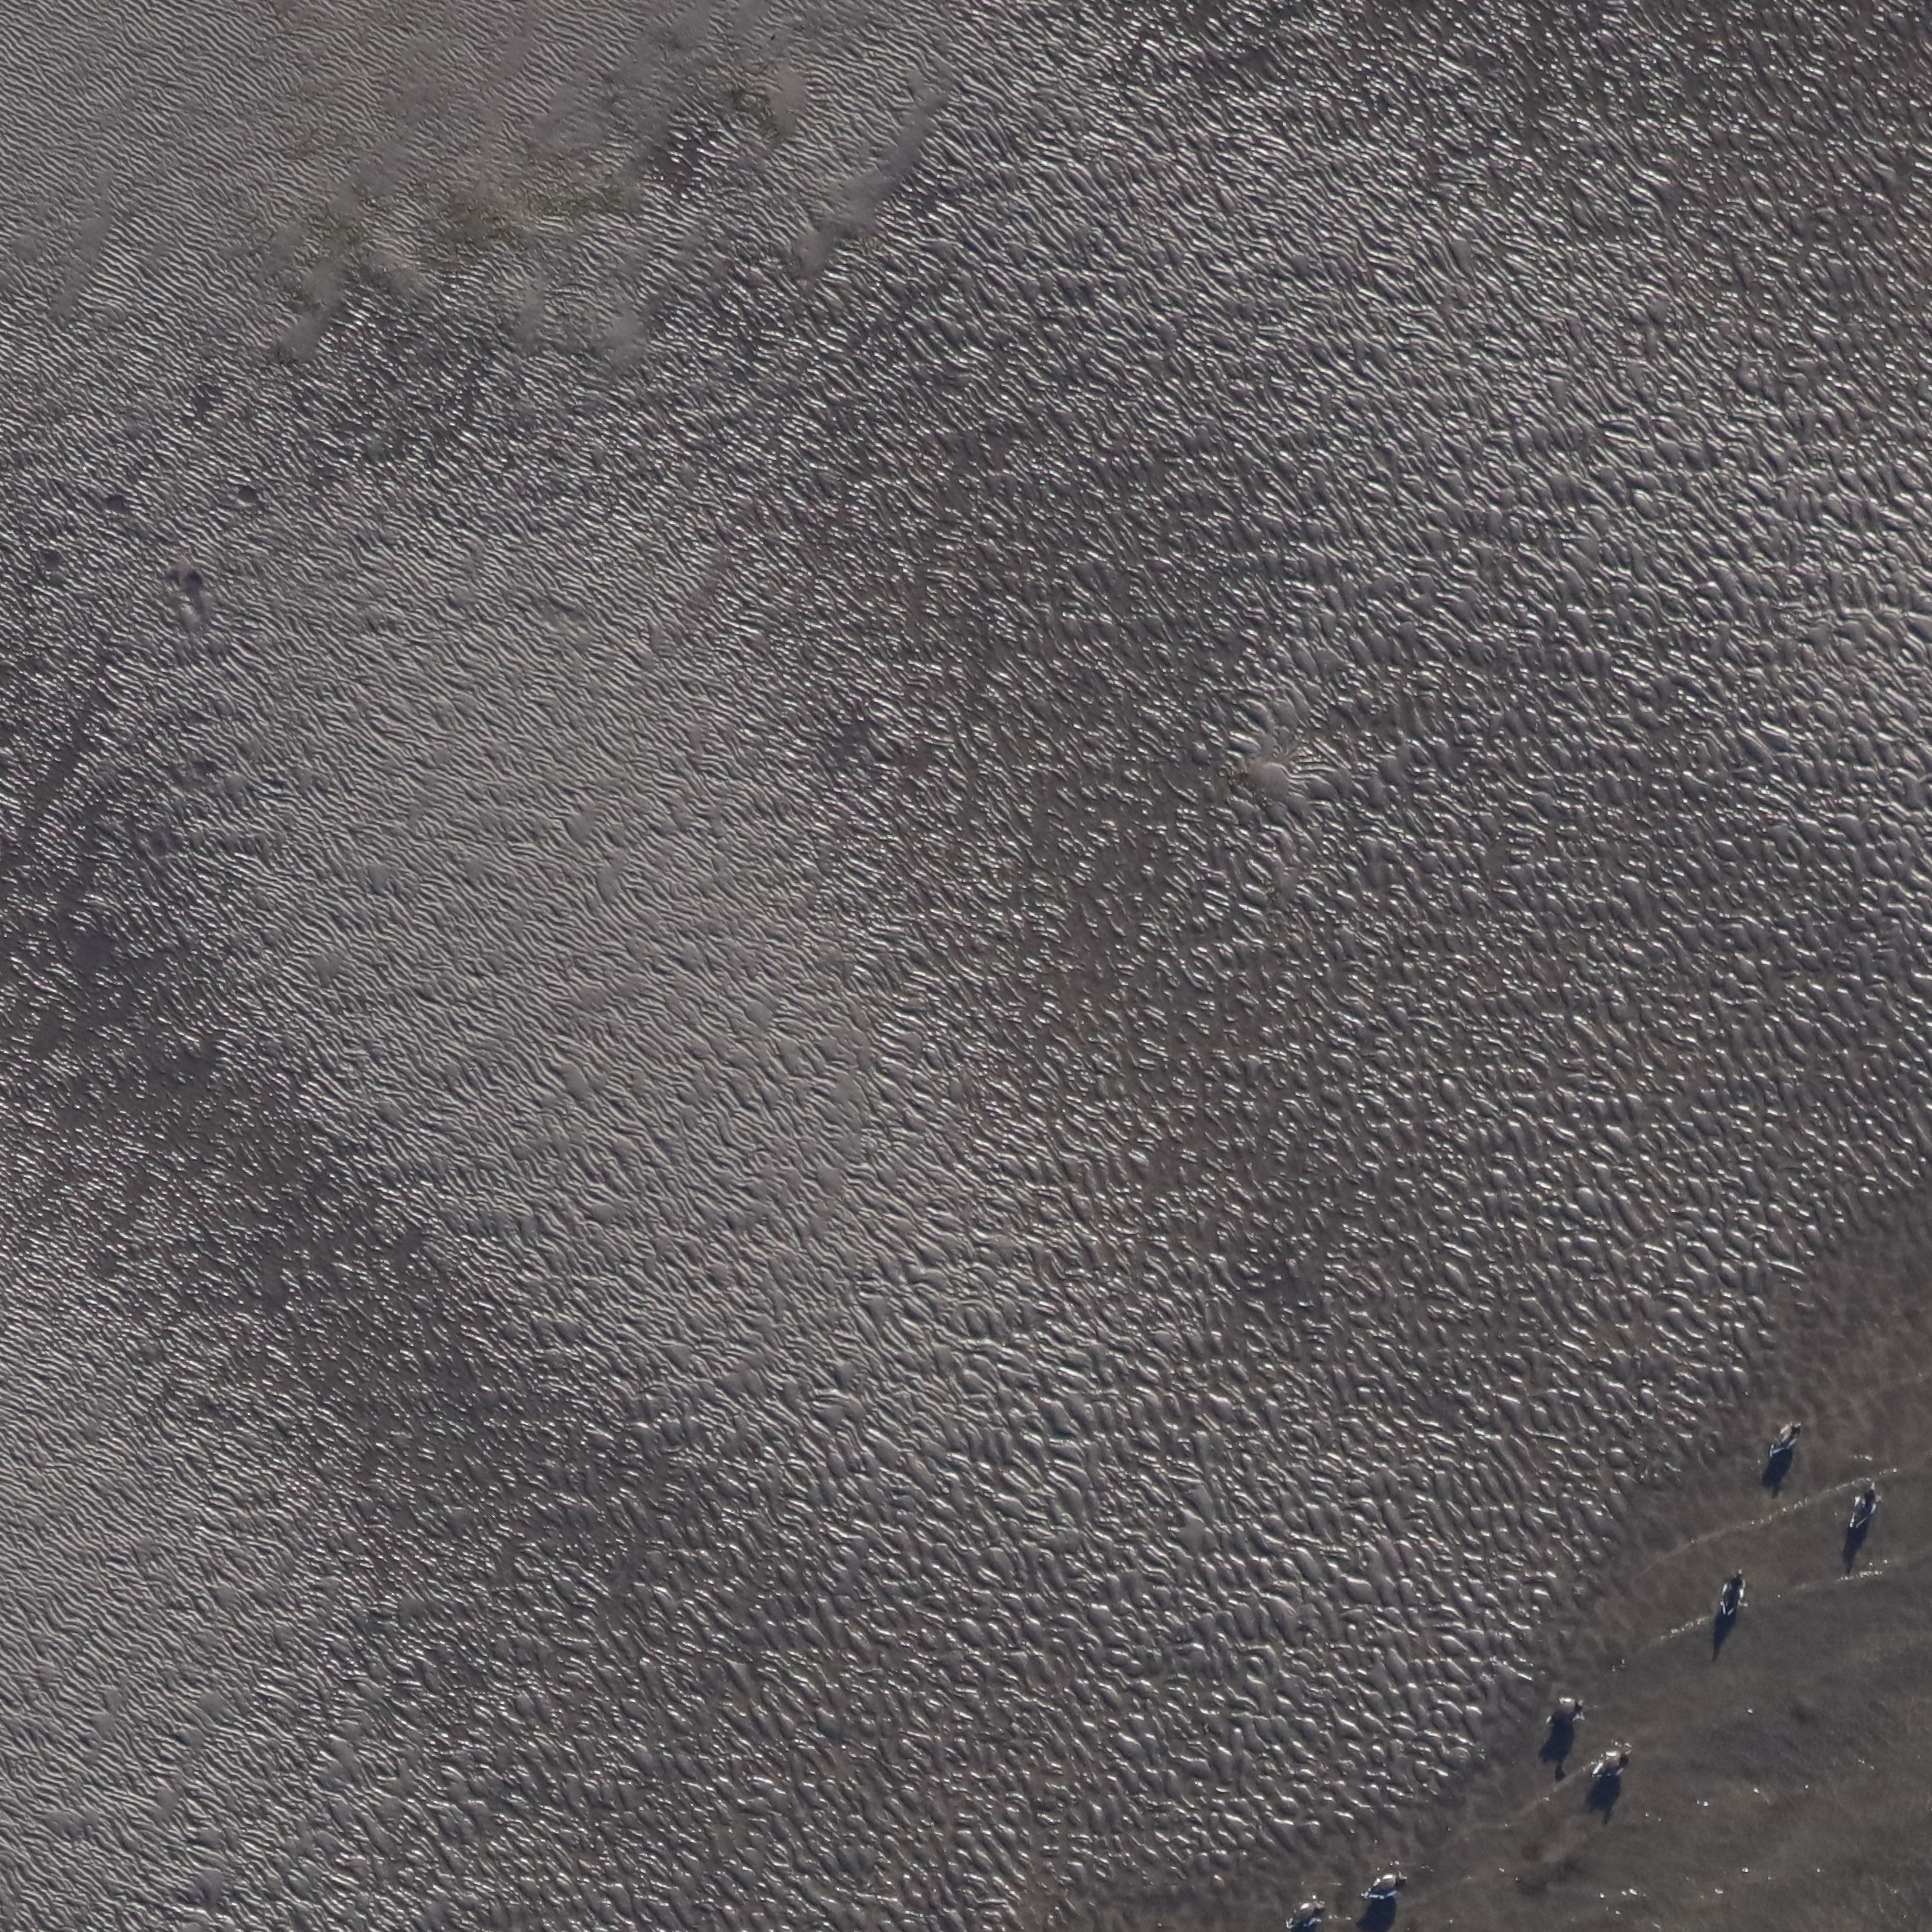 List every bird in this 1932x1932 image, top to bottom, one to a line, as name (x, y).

brant (1785, 1432)
brant (1865, 1497)
brant (1730, 1592)
brant (1566, 1710)
brant (1610, 1768)
brant (1383, 1881)
brant (1308, 1917)